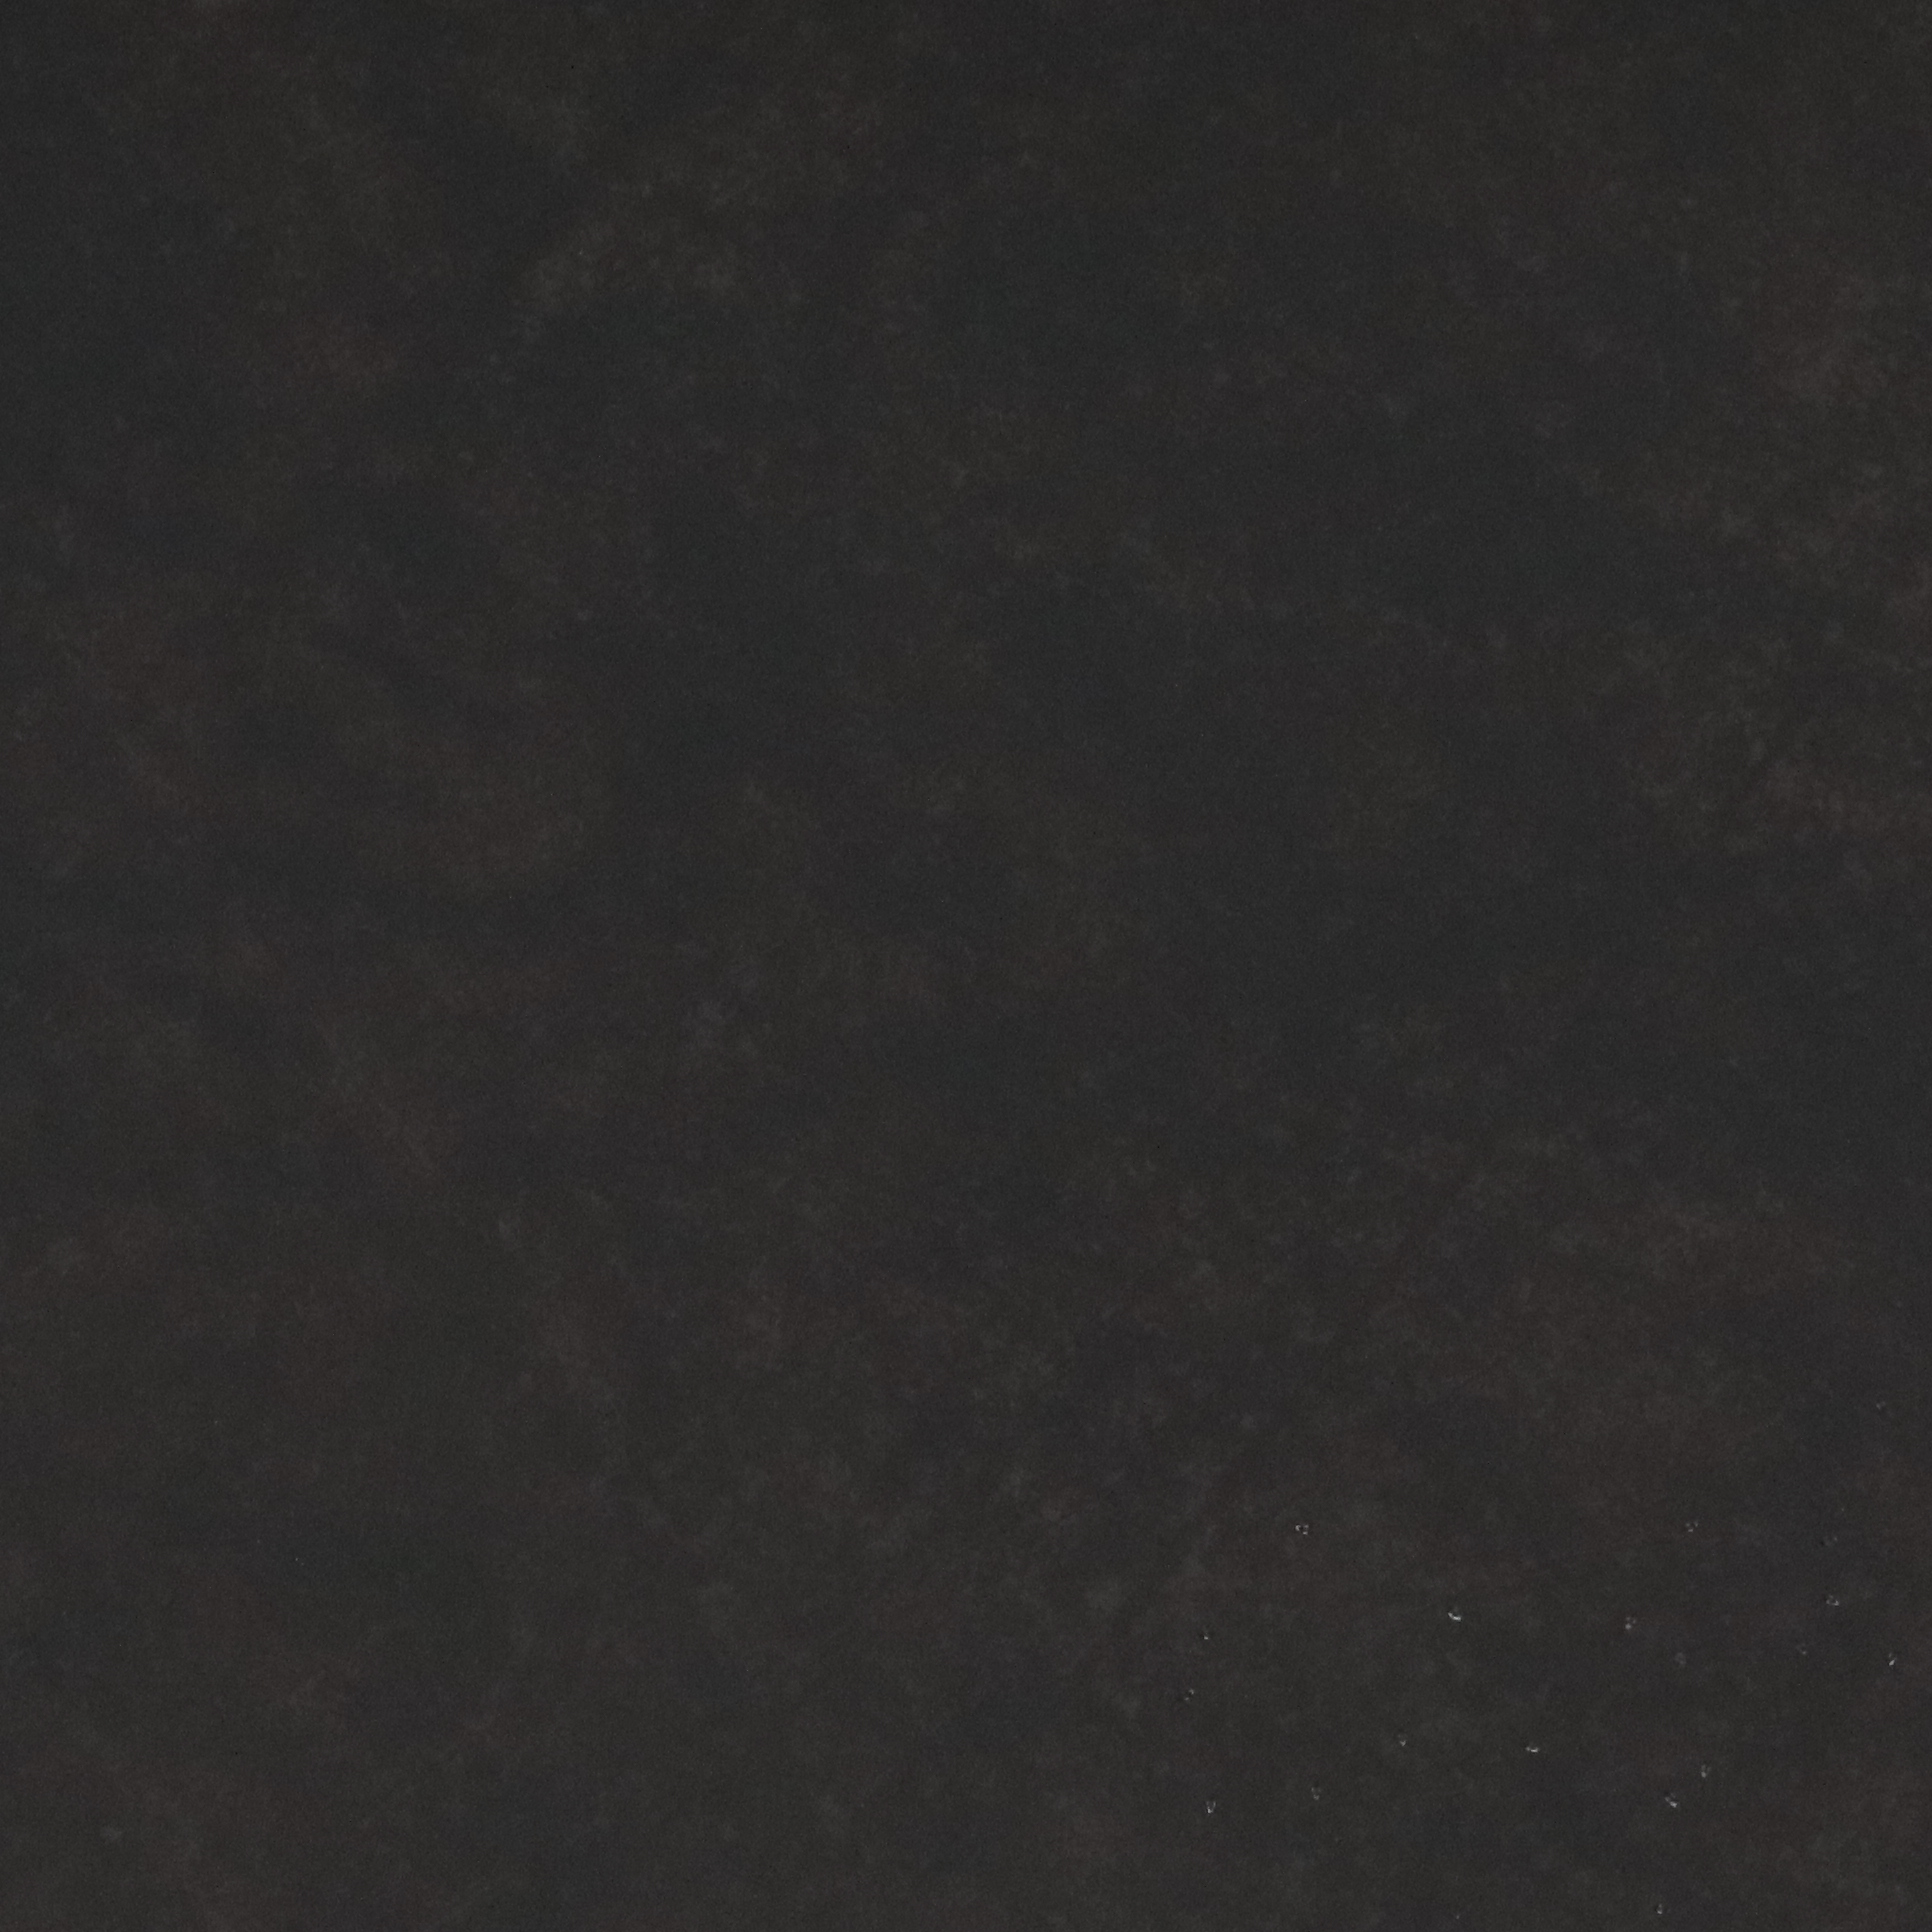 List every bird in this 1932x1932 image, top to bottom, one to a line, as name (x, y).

brant (1306, 1524)
brant (1698, 1530)
brant (1833, 1538)
brant (1832, 1601)
brant (1631, 1621)
brant (1455, 1628)
brant (1210, 1629)
brant (1806, 1652)
brant (1690, 1655)
brant (1886, 1657)
brant (1186, 1704)
brant (1400, 1743)
brant (1536, 1755)
brant (1708, 1771)
brant (1324, 1795)
brant (1686, 1802)
brant (1212, 1809)
brant (1673, 1909)